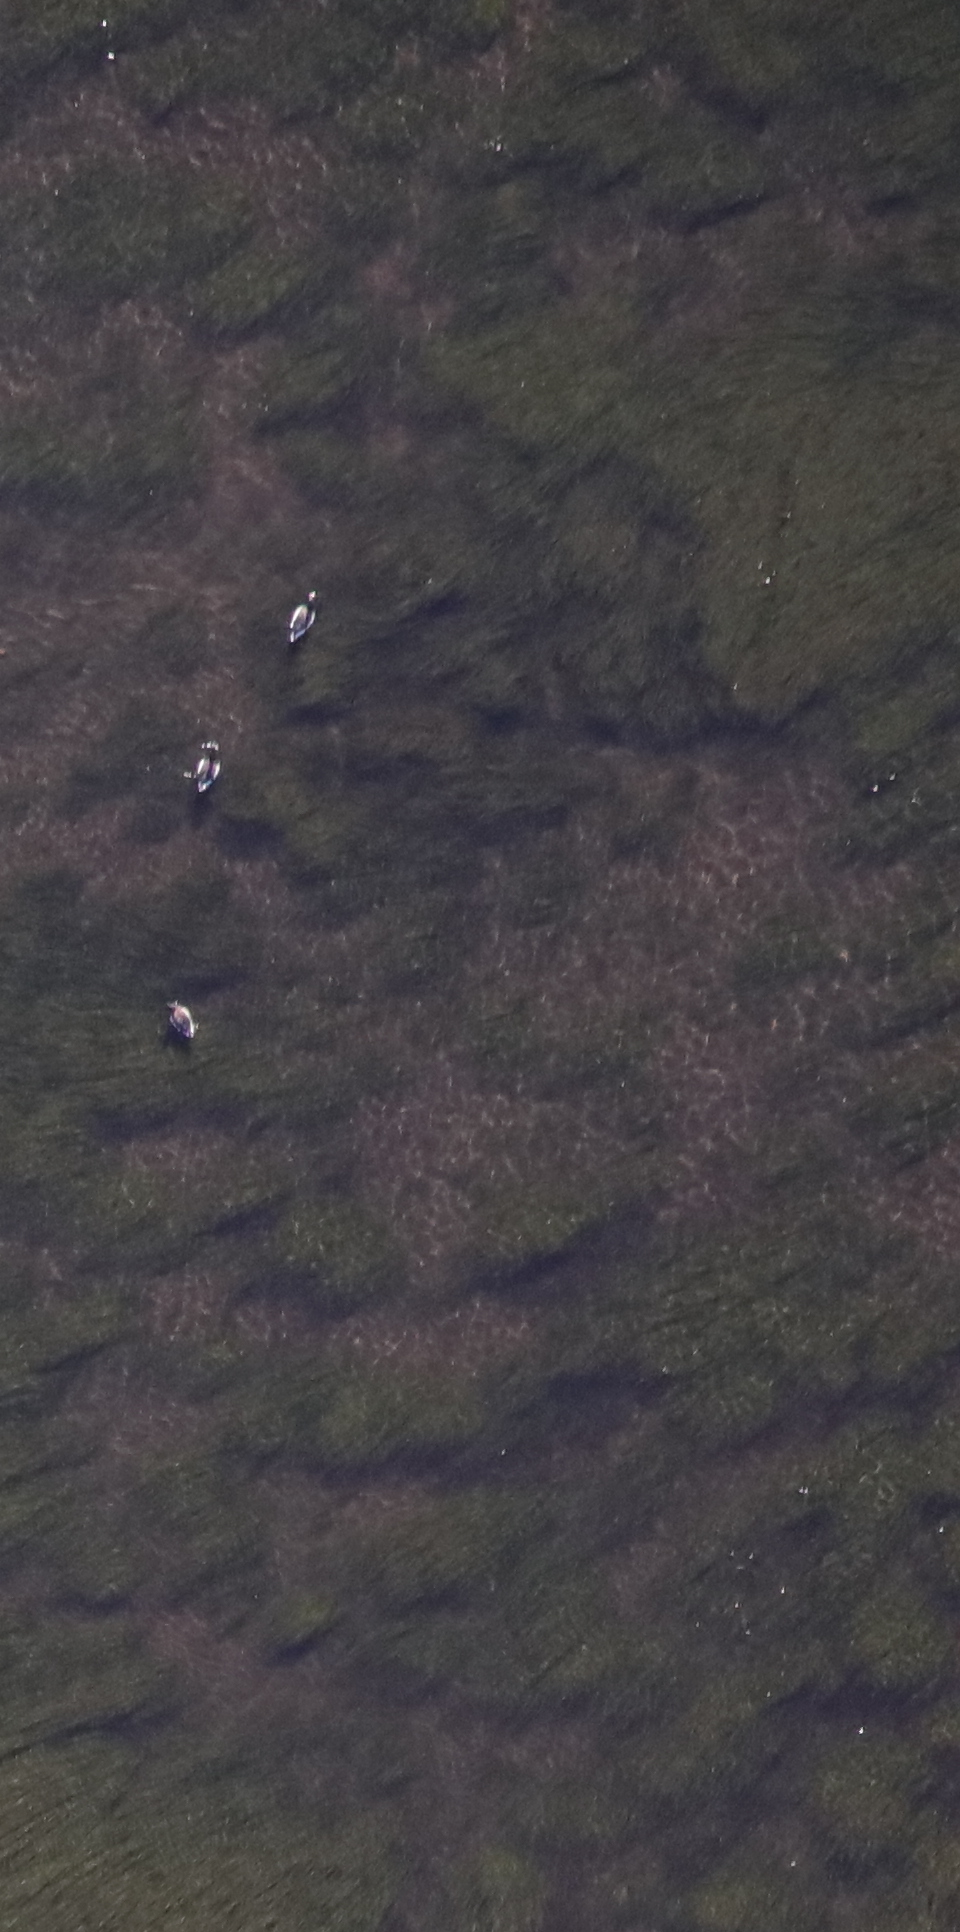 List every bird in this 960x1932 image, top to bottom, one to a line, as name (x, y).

brant (302, 621)
brant (207, 769)
brant (180, 1020)